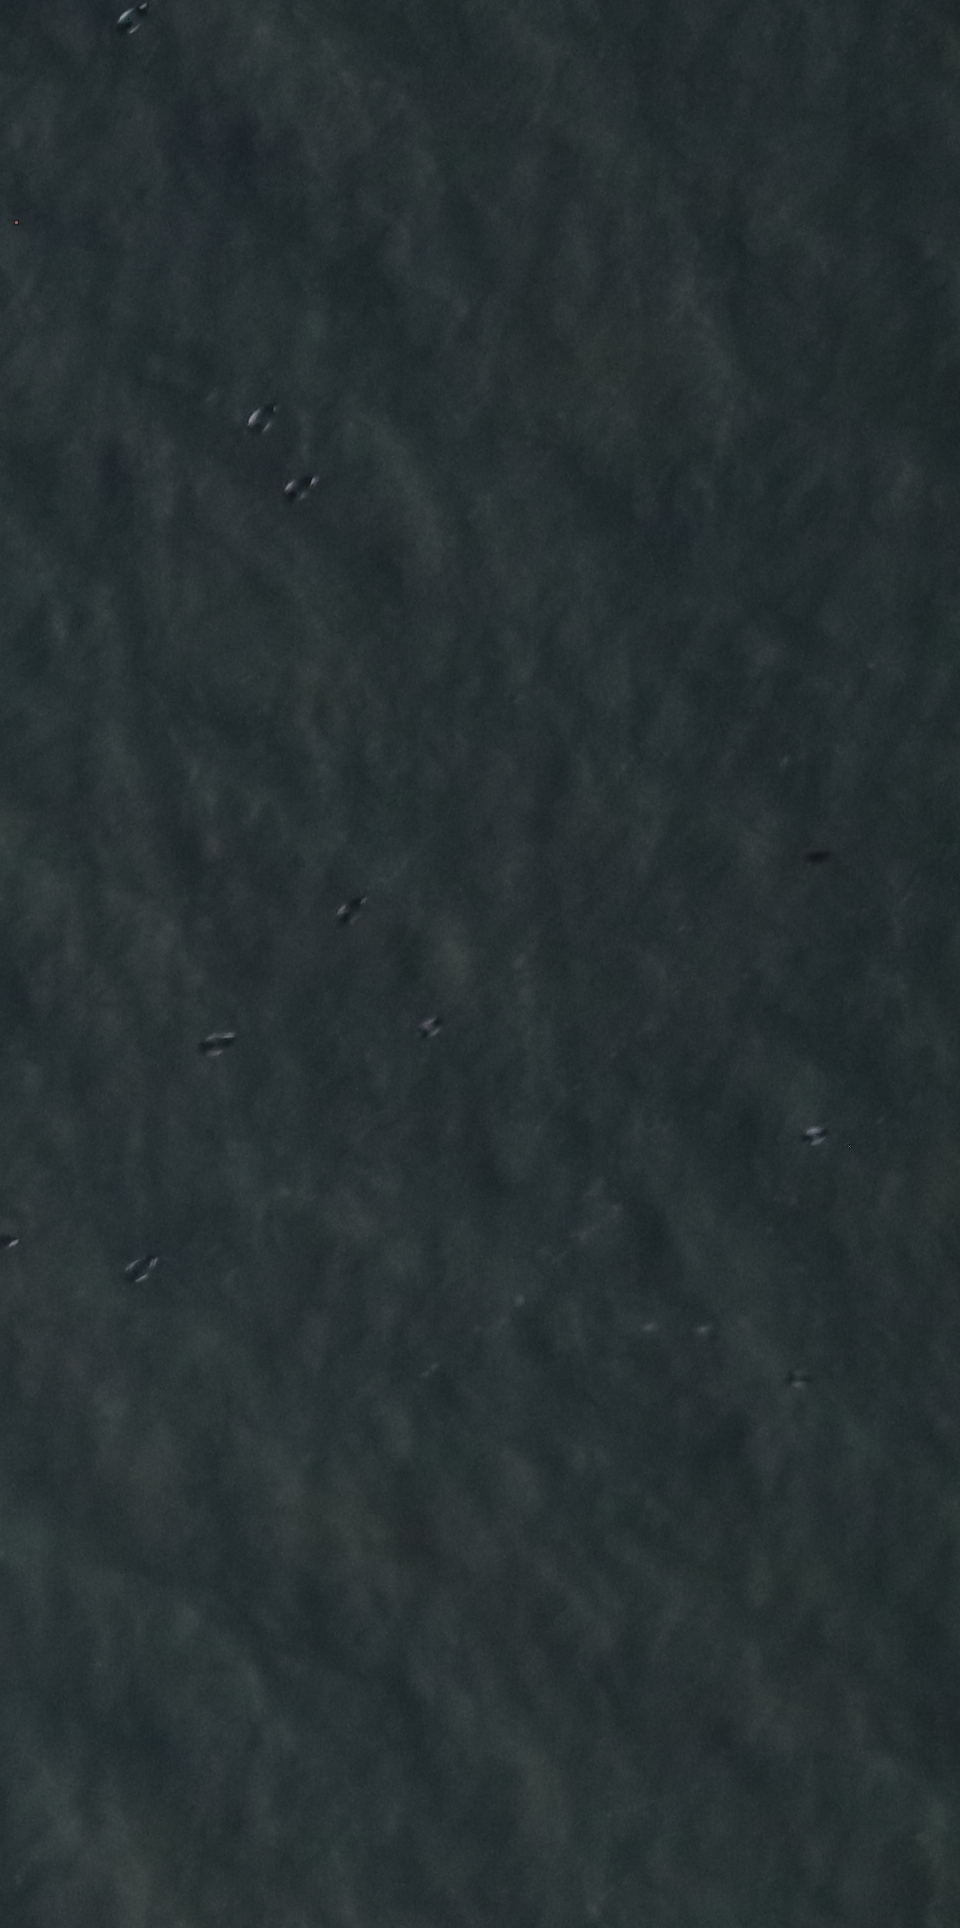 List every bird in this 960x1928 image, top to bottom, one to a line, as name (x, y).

brant (133, 17)
brant (258, 419)
brant (300, 485)
other bird (817, 857)
brant (346, 908)
other bird (429, 1027)
brant (214, 1045)
other bird (816, 1137)
brant (1, 1246)
brant (141, 1271)
other bird (804, 1382)